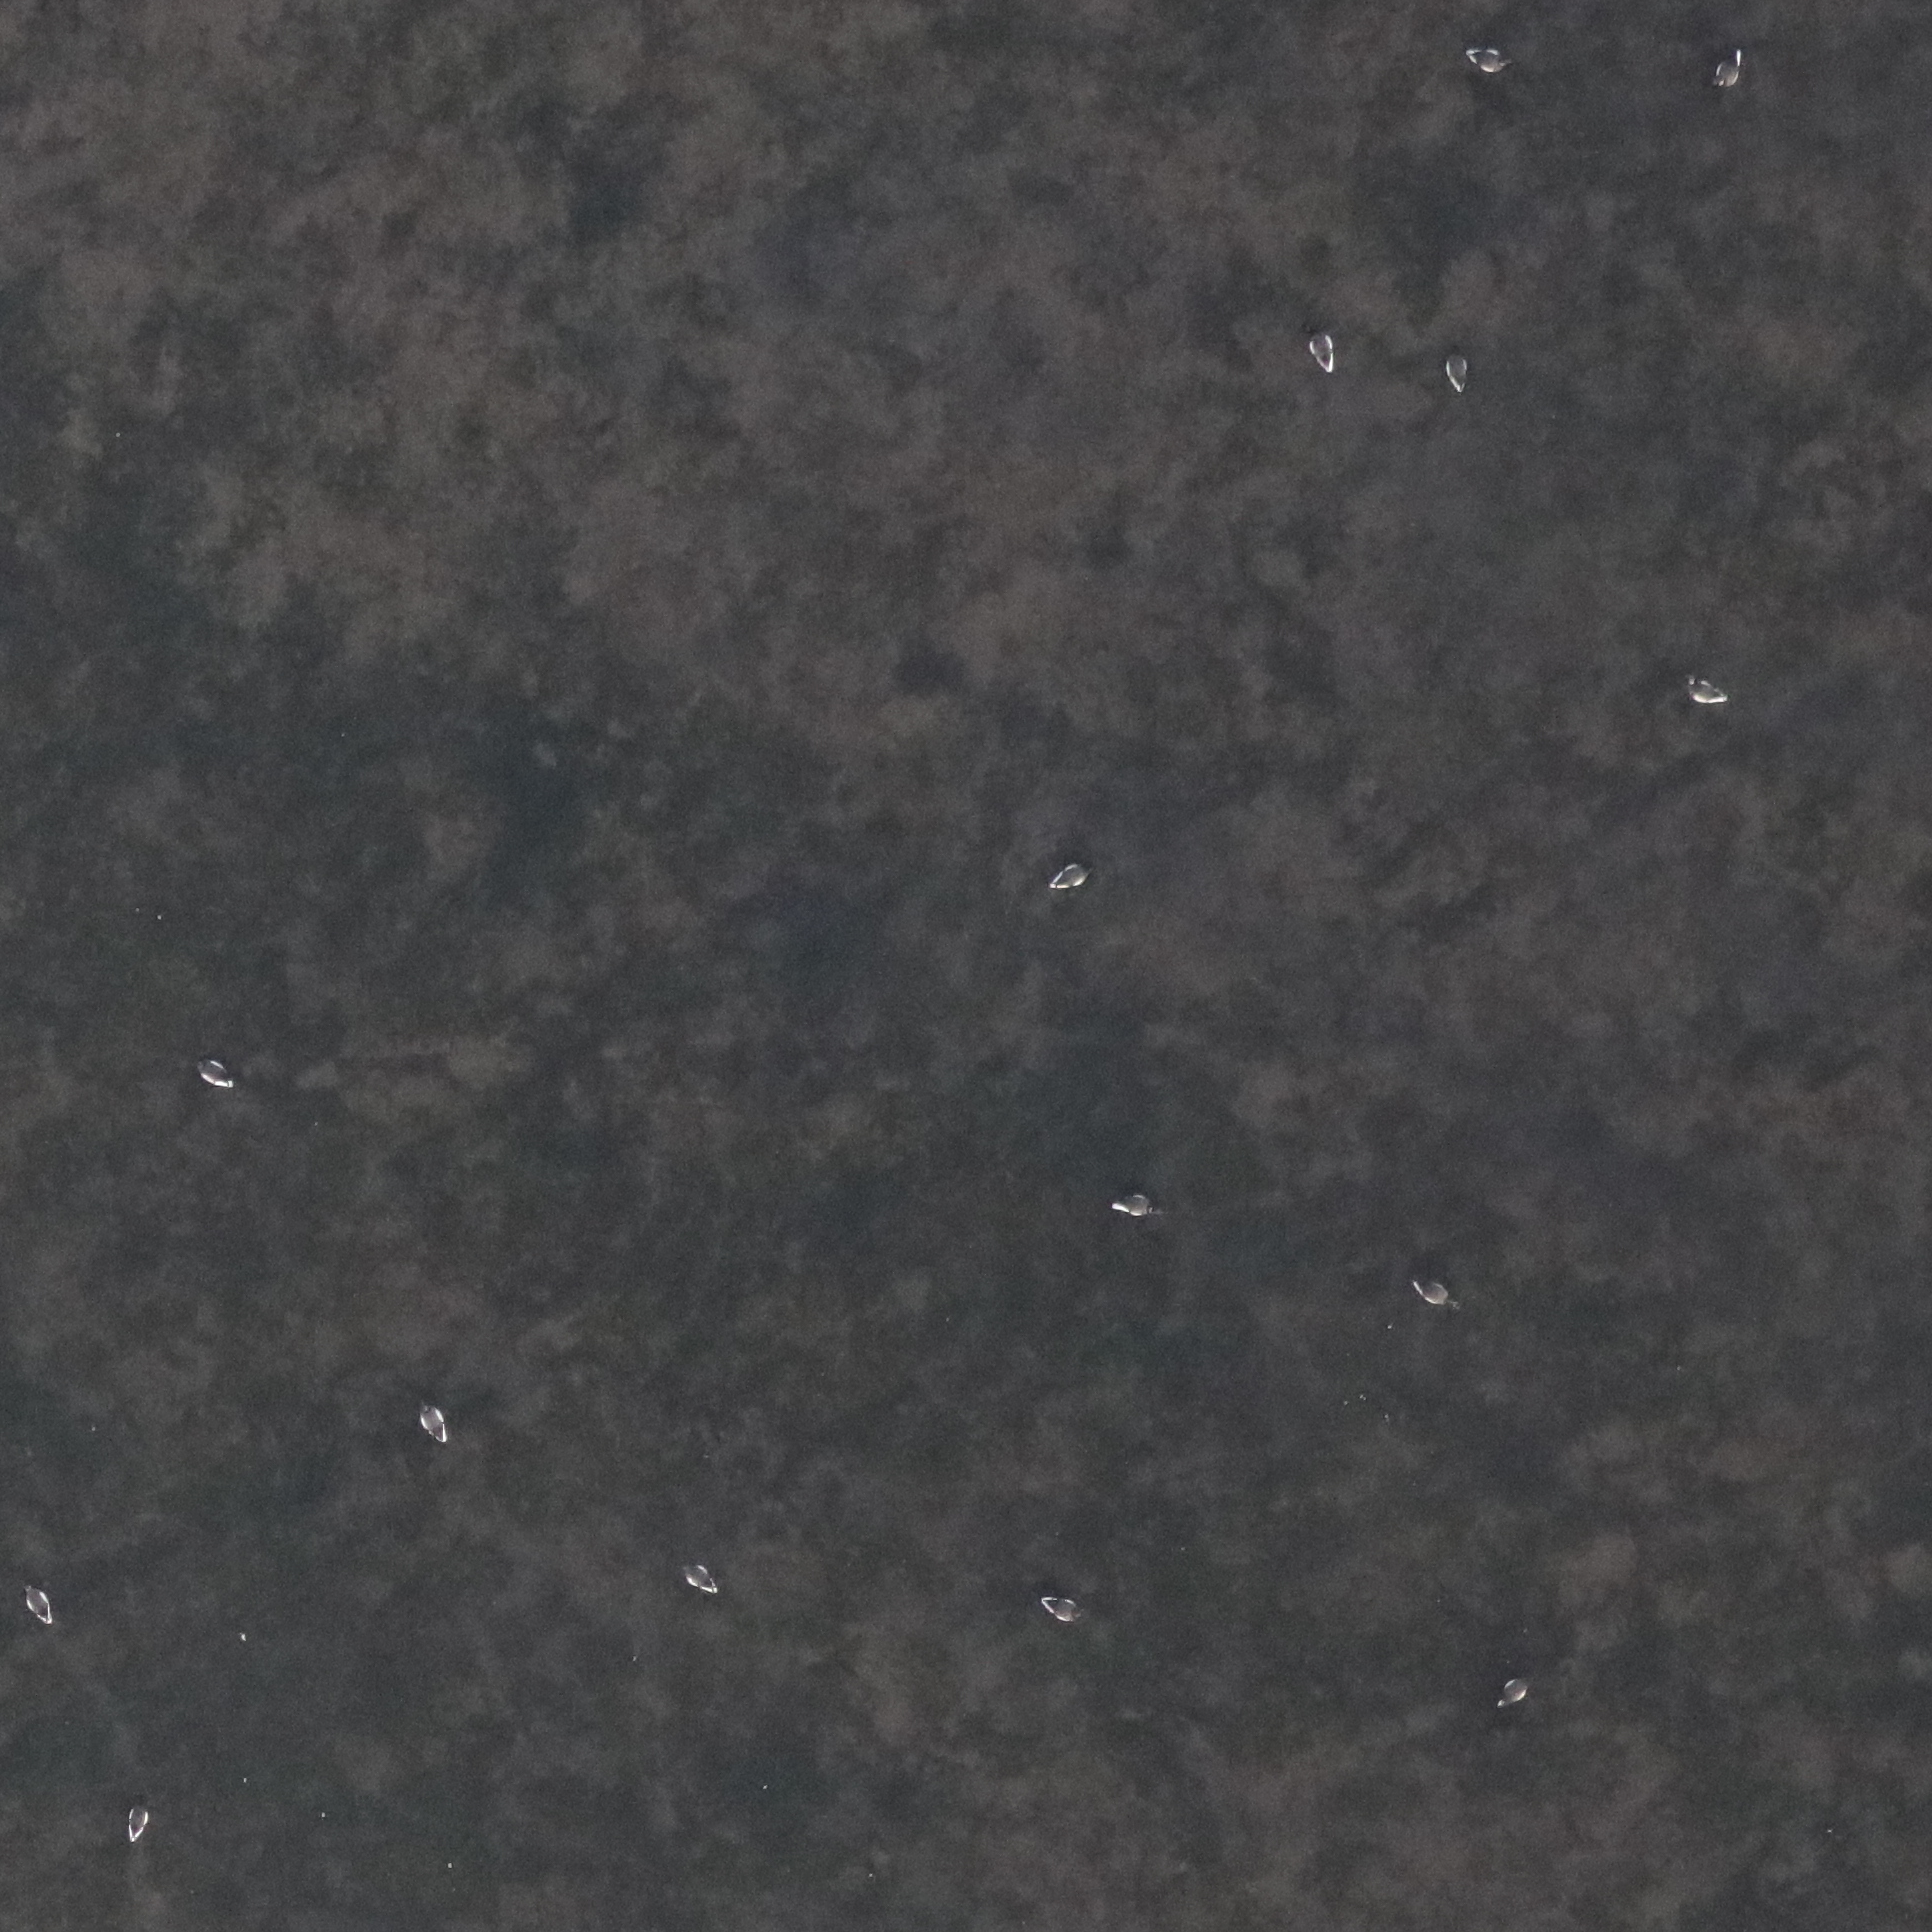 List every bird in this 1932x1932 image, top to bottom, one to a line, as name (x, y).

brant (1490, 59)
brant (1728, 72)
brant (1322, 348)
brant (1457, 370)
brant (1706, 691)
brant (1070, 877)
brant (215, 1073)
brant (1133, 1206)
brant (1435, 1293)
brant (433, 1422)
brant (698, 1578)
brant (37, 1603)
brant (1063, 1609)
brant (1514, 1690)
brant (137, 1821)